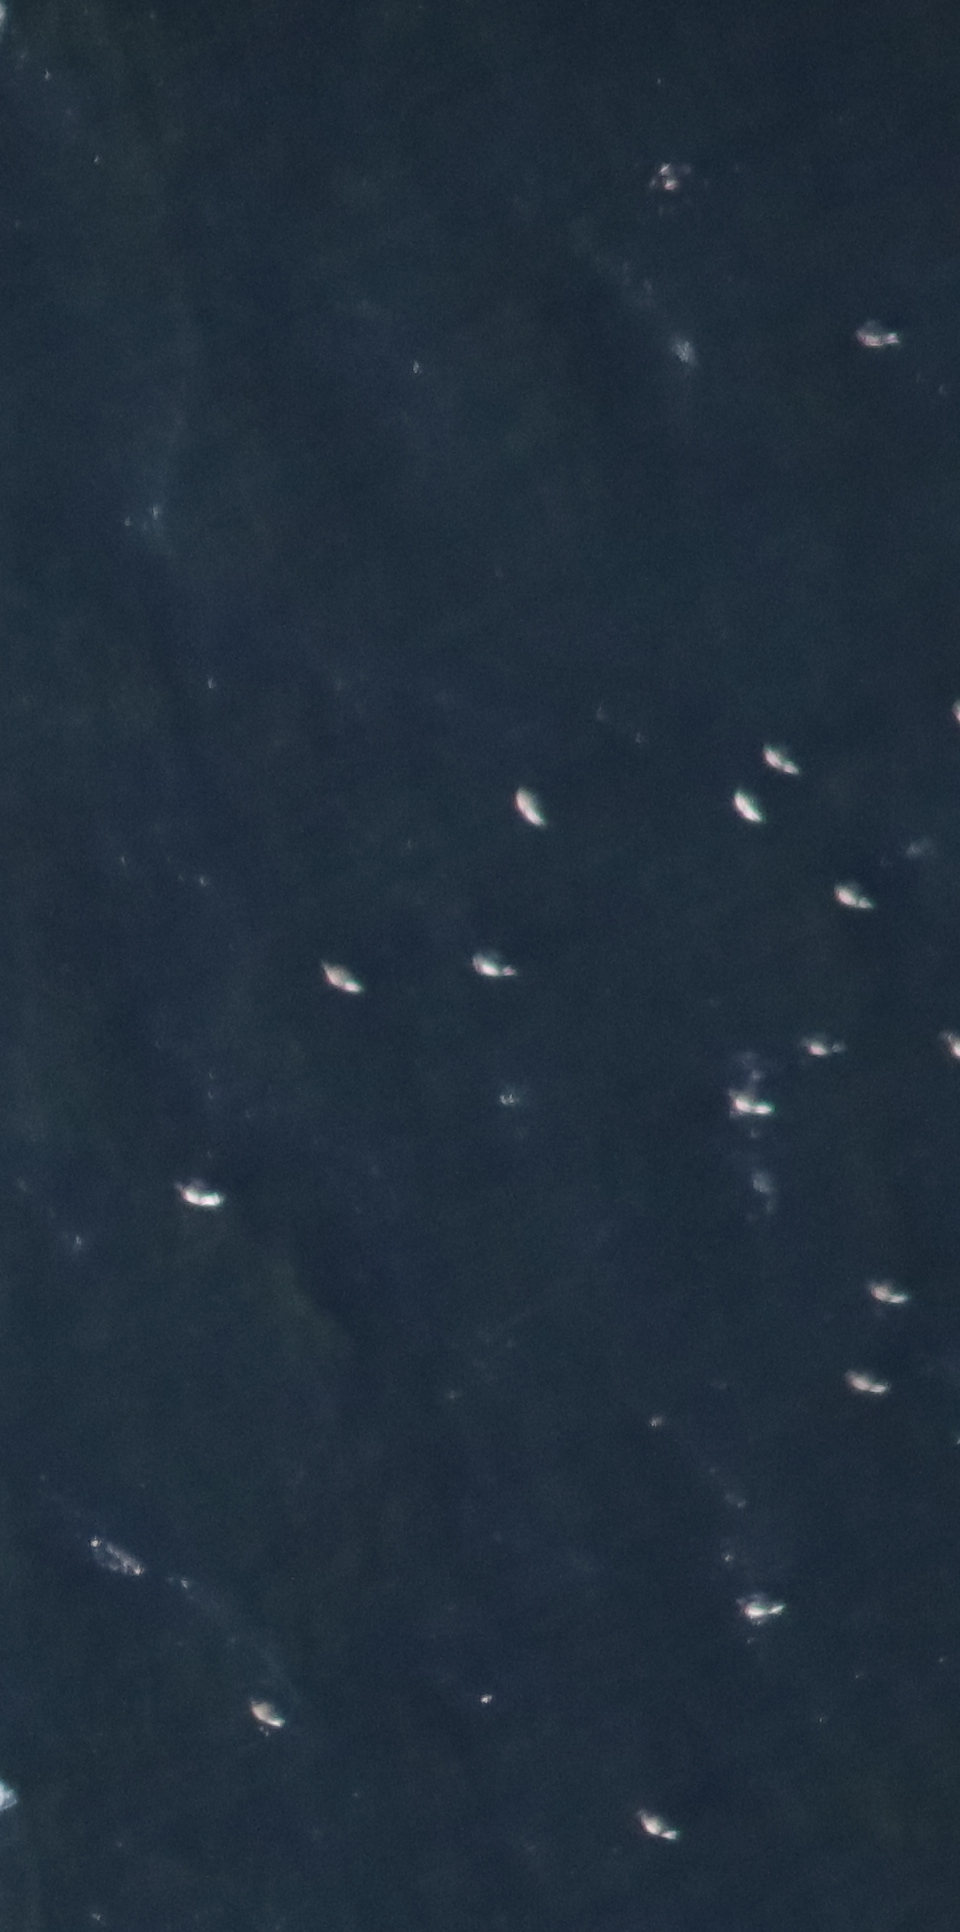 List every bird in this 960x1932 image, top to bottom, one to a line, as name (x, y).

brant (672, 175)
brant (875, 335)
other bird (783, 761)
other bird (526, 801)
other bird (750, 808)
brant (853, 896)
brant (490, 965)
other bird (339, 978)
brant (822, 1042)
brant (746, 1100)
brant (201, 1195)
brant (886, 1293)
brant (866, 1380)
brant (763, 1606)
brant (264, 1711)
brant (656, 1829)